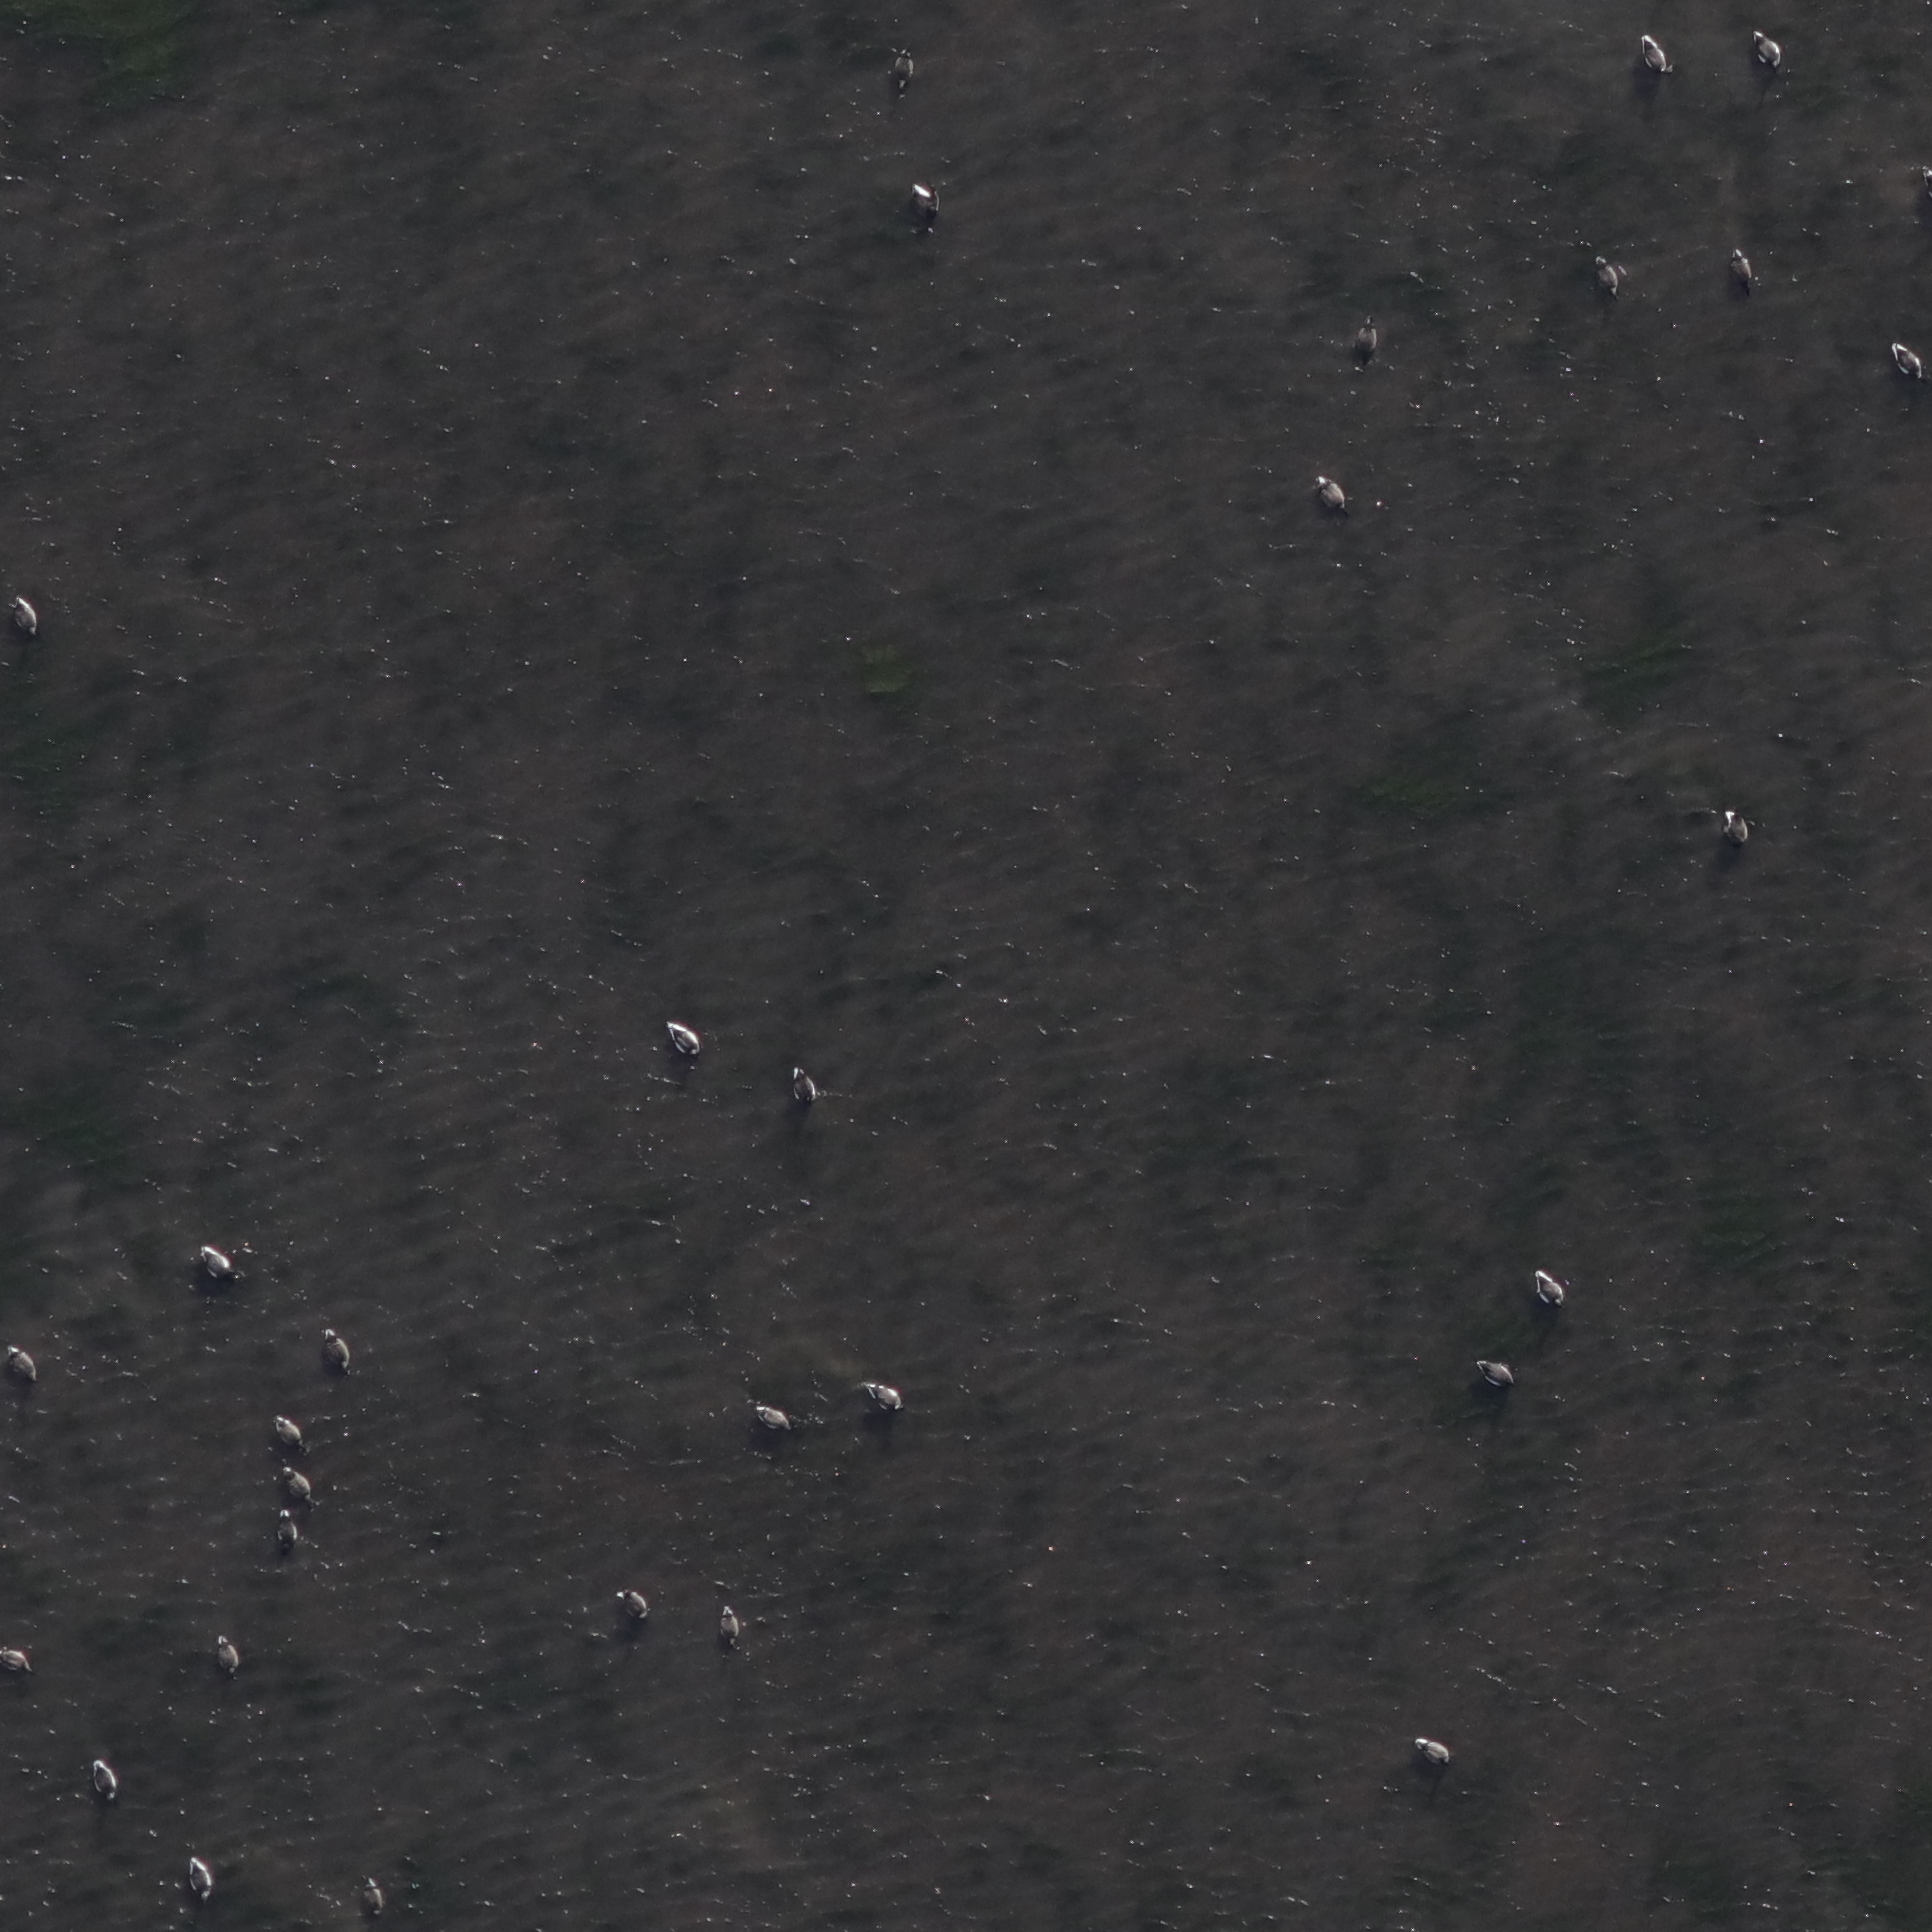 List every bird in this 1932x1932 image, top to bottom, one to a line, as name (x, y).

brant (1767, 50)
brant (1654, 57)
brant (903, 65)
brant (924, 205)
brant (1743, 271)
brant (1608, 276)
brant (1364, 339)
brant (1908, 363)
brant (1331, 496)
brant (21, 617)
brant (1734, 829)
brant (685, 1039)
brant (806, 1088)
brant (217, 1264)
brant (1550, 1290)
brant (339, 1352)
brant (19, 1364)
brant (1496, 1373)
brant (887, 1399)
brant (776, 1417)
brant (285, 1431)
brant (305, 1485)
brant (286, 1531)
brant (633, 1604)
brant (729, 1627)
brant (226, 1656)
brant (13, 1657)
brant (1433, 1752)
brant (103, 1781)
brant (197, 1877)
brant (374, 1897)